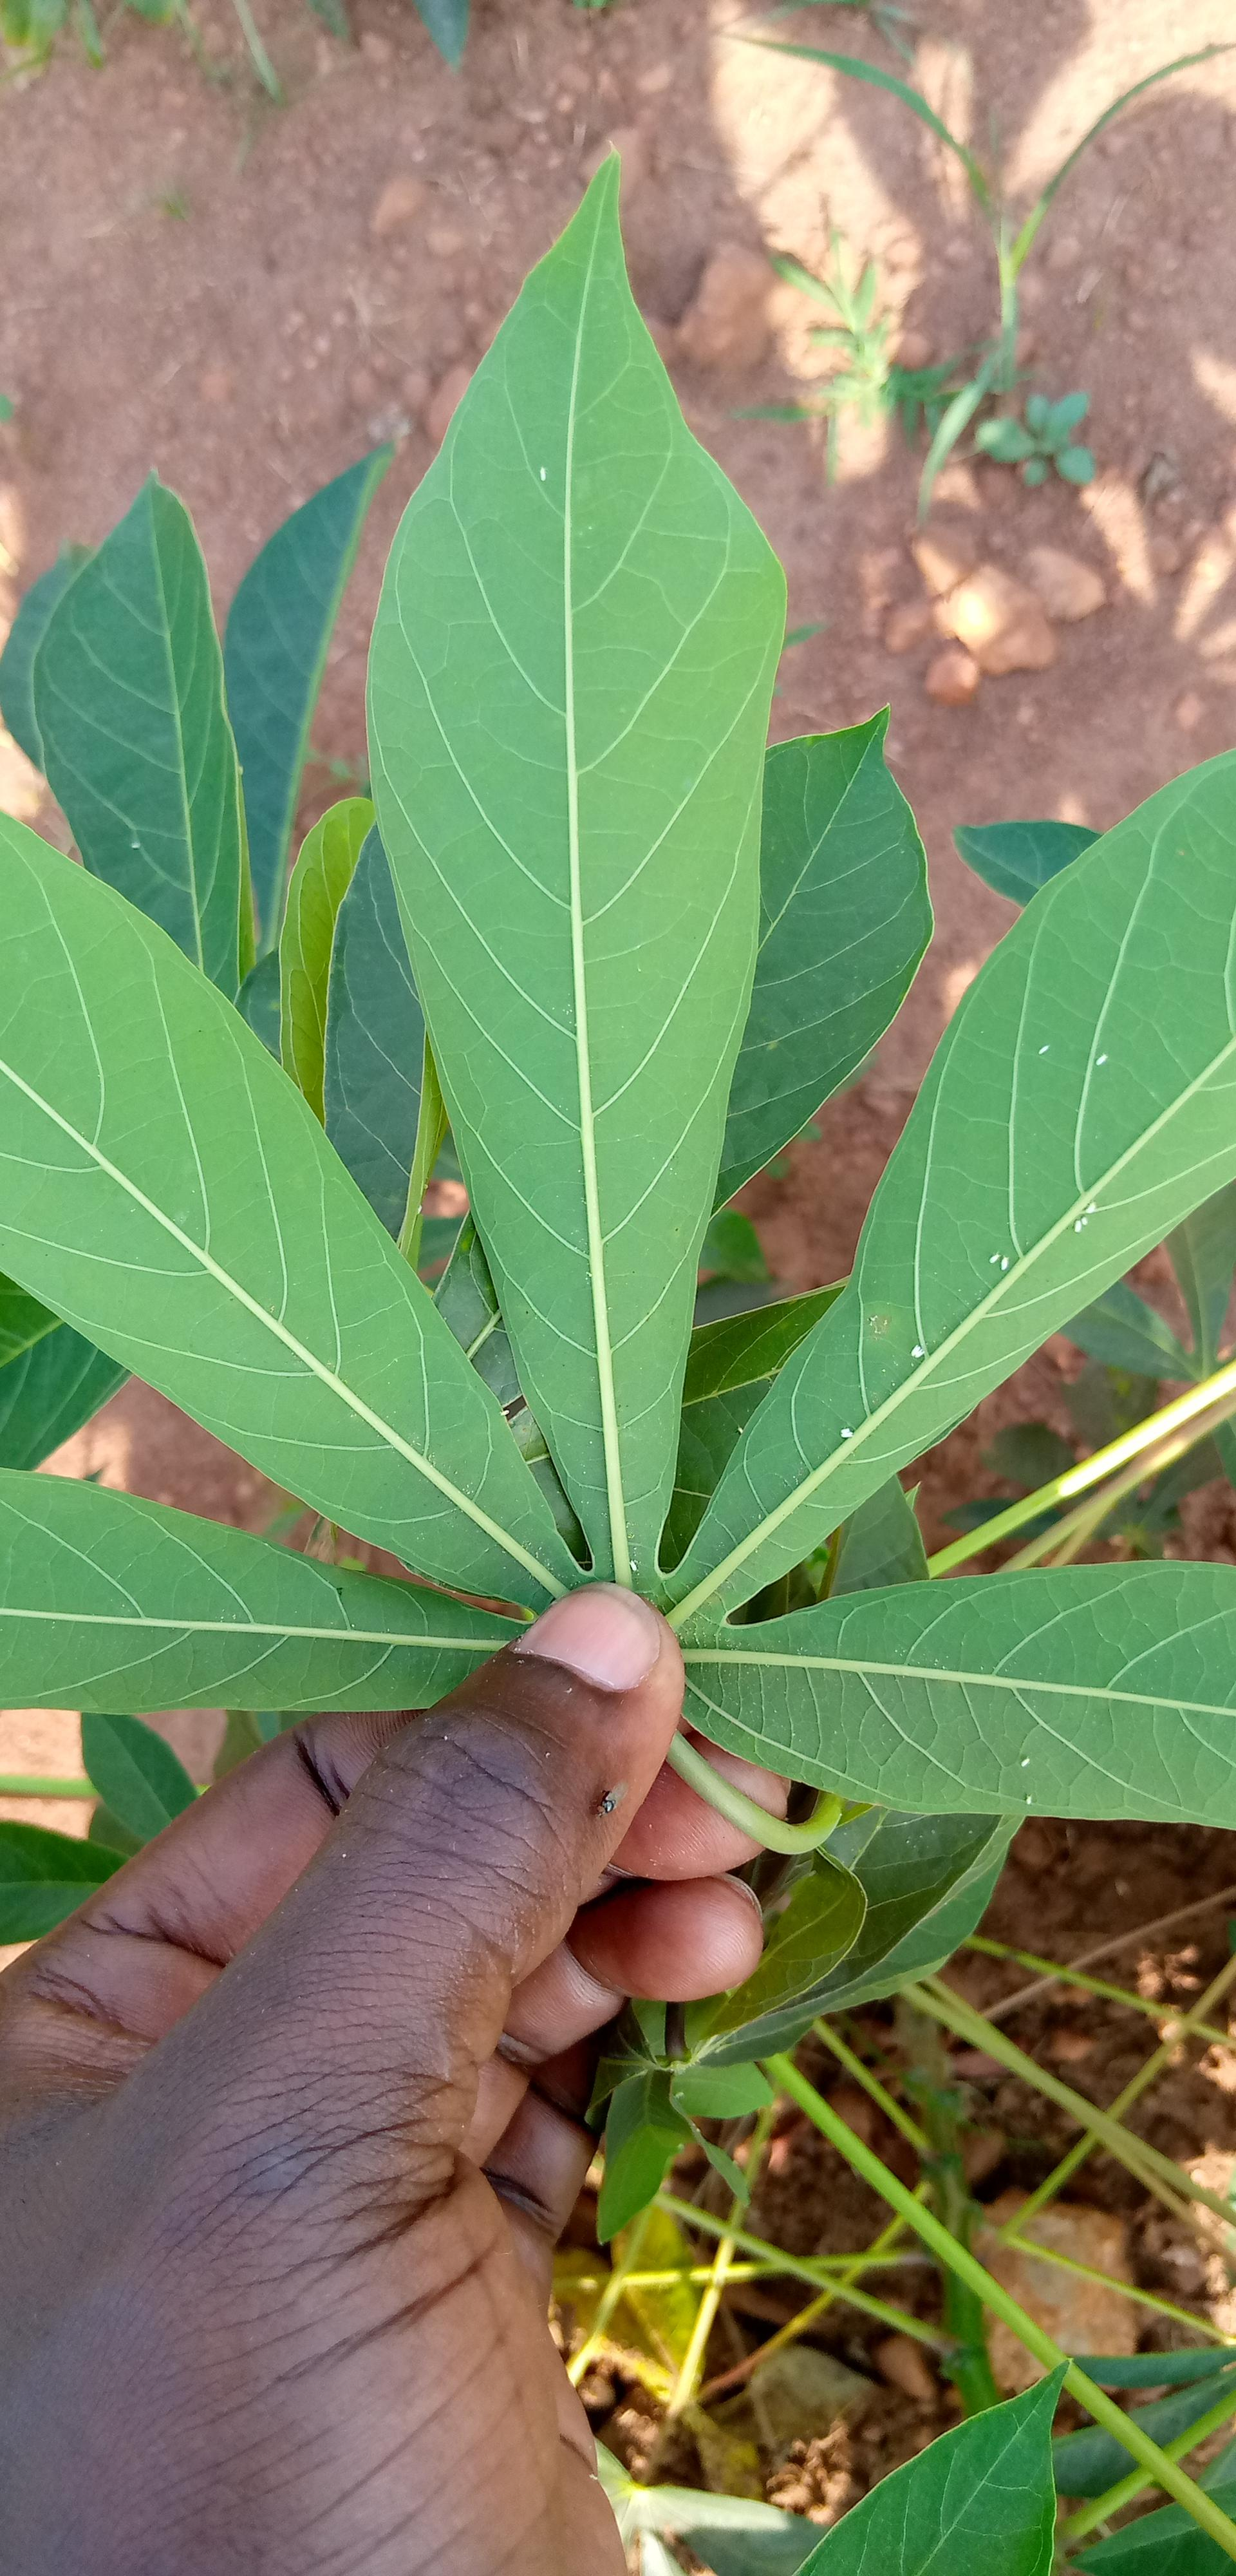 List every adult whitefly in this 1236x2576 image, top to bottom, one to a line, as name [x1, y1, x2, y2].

whitefly [538, 464, 549, 485]
whitefly [1035, 1043, 1053, 1058]
whitefly [1094, 1052, 1110, 1069]
whitefly [1083, 1200, 1098, 1215]
whitefly [1080, 1215, 1091, 1229]
whitefly [1072, 1218, 1083, 1235]
whitefly [988, 1253, 1002, 1265]
whitefly [1000, 1255, 1010, 1273]
whitefly [910, 1343, 921, 1358]
whitefly [915, 1348, 926, 1359]
whitefly [498, 1407, 512, 1420]
whitefly [839, 1426, 852, 1434]
whitefly [841, 1431, 854, 1439]
whitefly [628, 1558, 640, 1573]
whitefly [1019, 1756, 1034, 1768]
whitefly [1023, 1792, 1035, 1808]